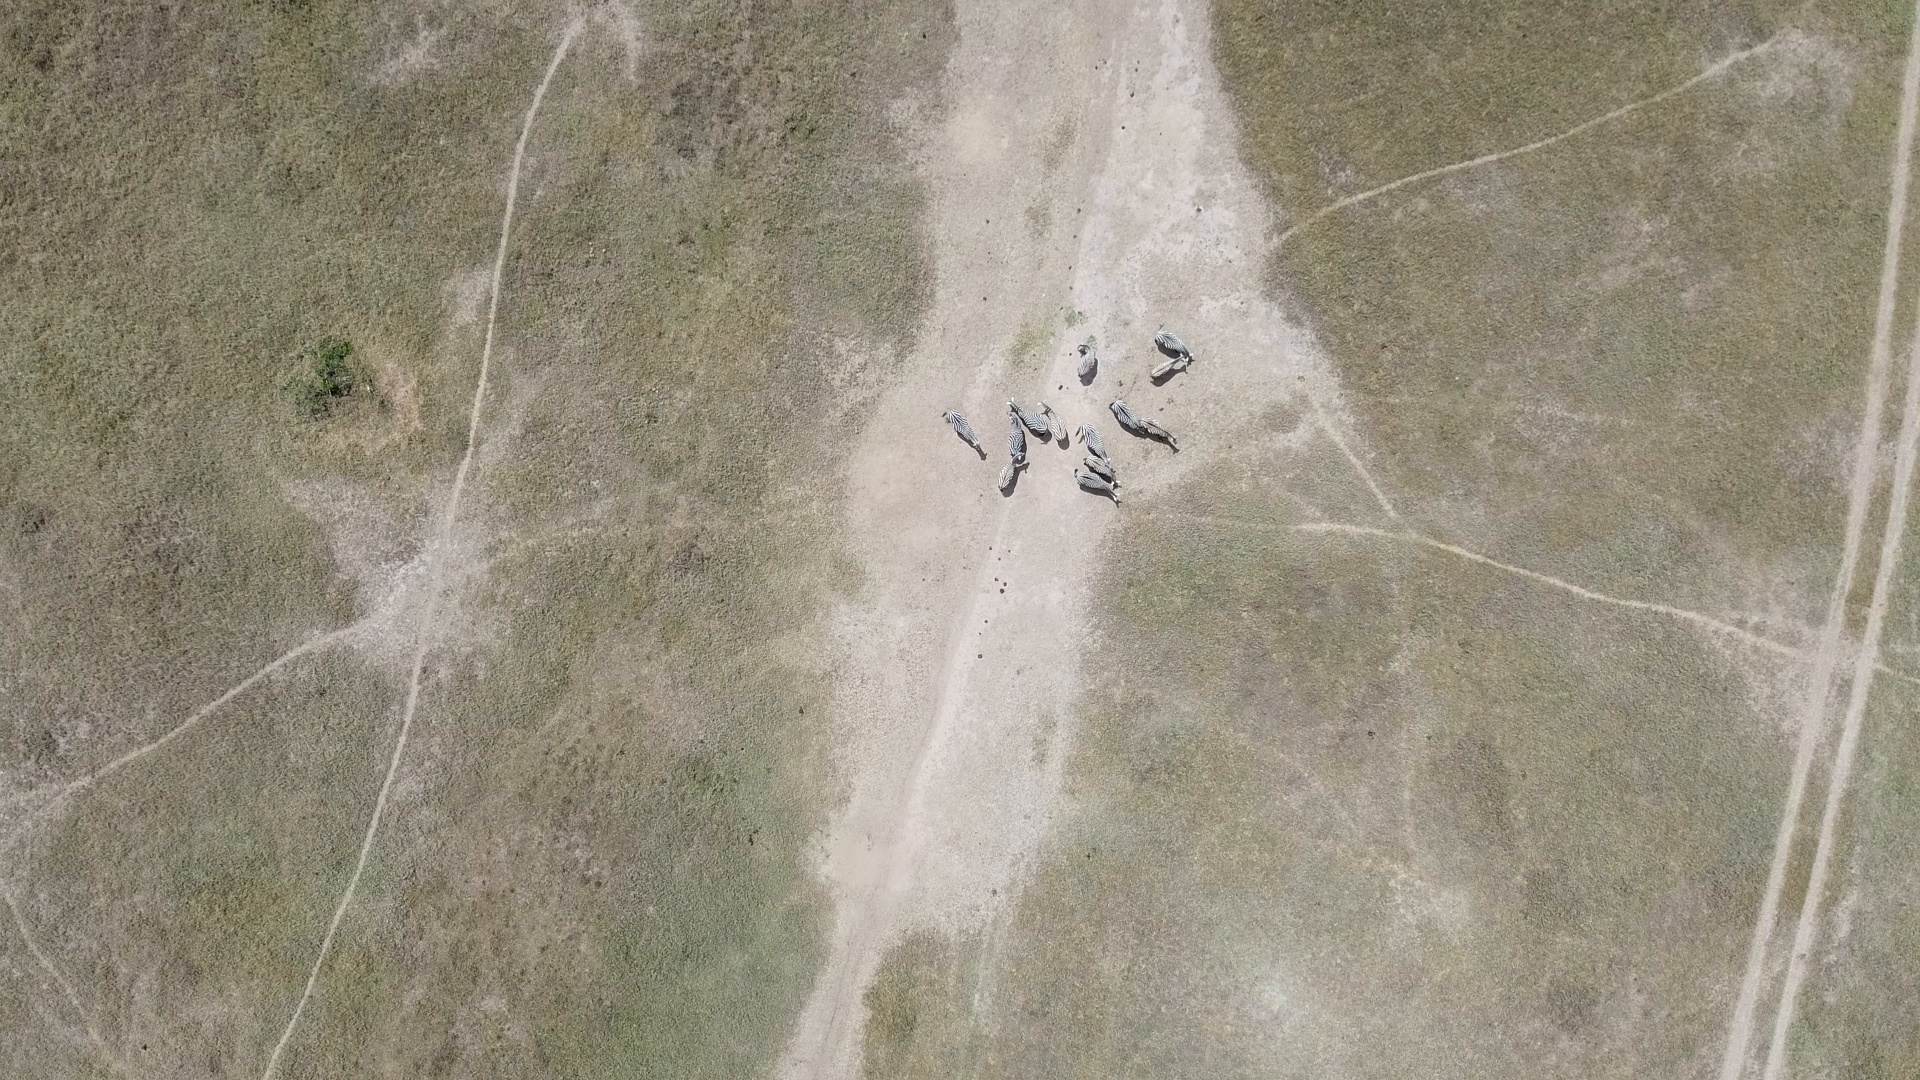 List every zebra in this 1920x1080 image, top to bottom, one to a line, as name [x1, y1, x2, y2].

zebra [1158, 329, 1191, 355]
zebra [1079, 343, 1098, 381]
zebra [1152, 353, 1184, 379]
zebra [1006, 398, 1049, 435]
zebra [1038, 400, 1068, 442]
zebra [1112, 401, 1146, 432]
zebra [948, 412, 981, 451]
zebra [1005, 413, 1025, 457]
zebra [1148, 420, 1179, 446]
zebra [1080, 422, 1111, 465]
zebra [1085, 454, 1120, 485]
zebra [999, 457, 1020, 496]
zebra [1076, 472, 1120, 500]